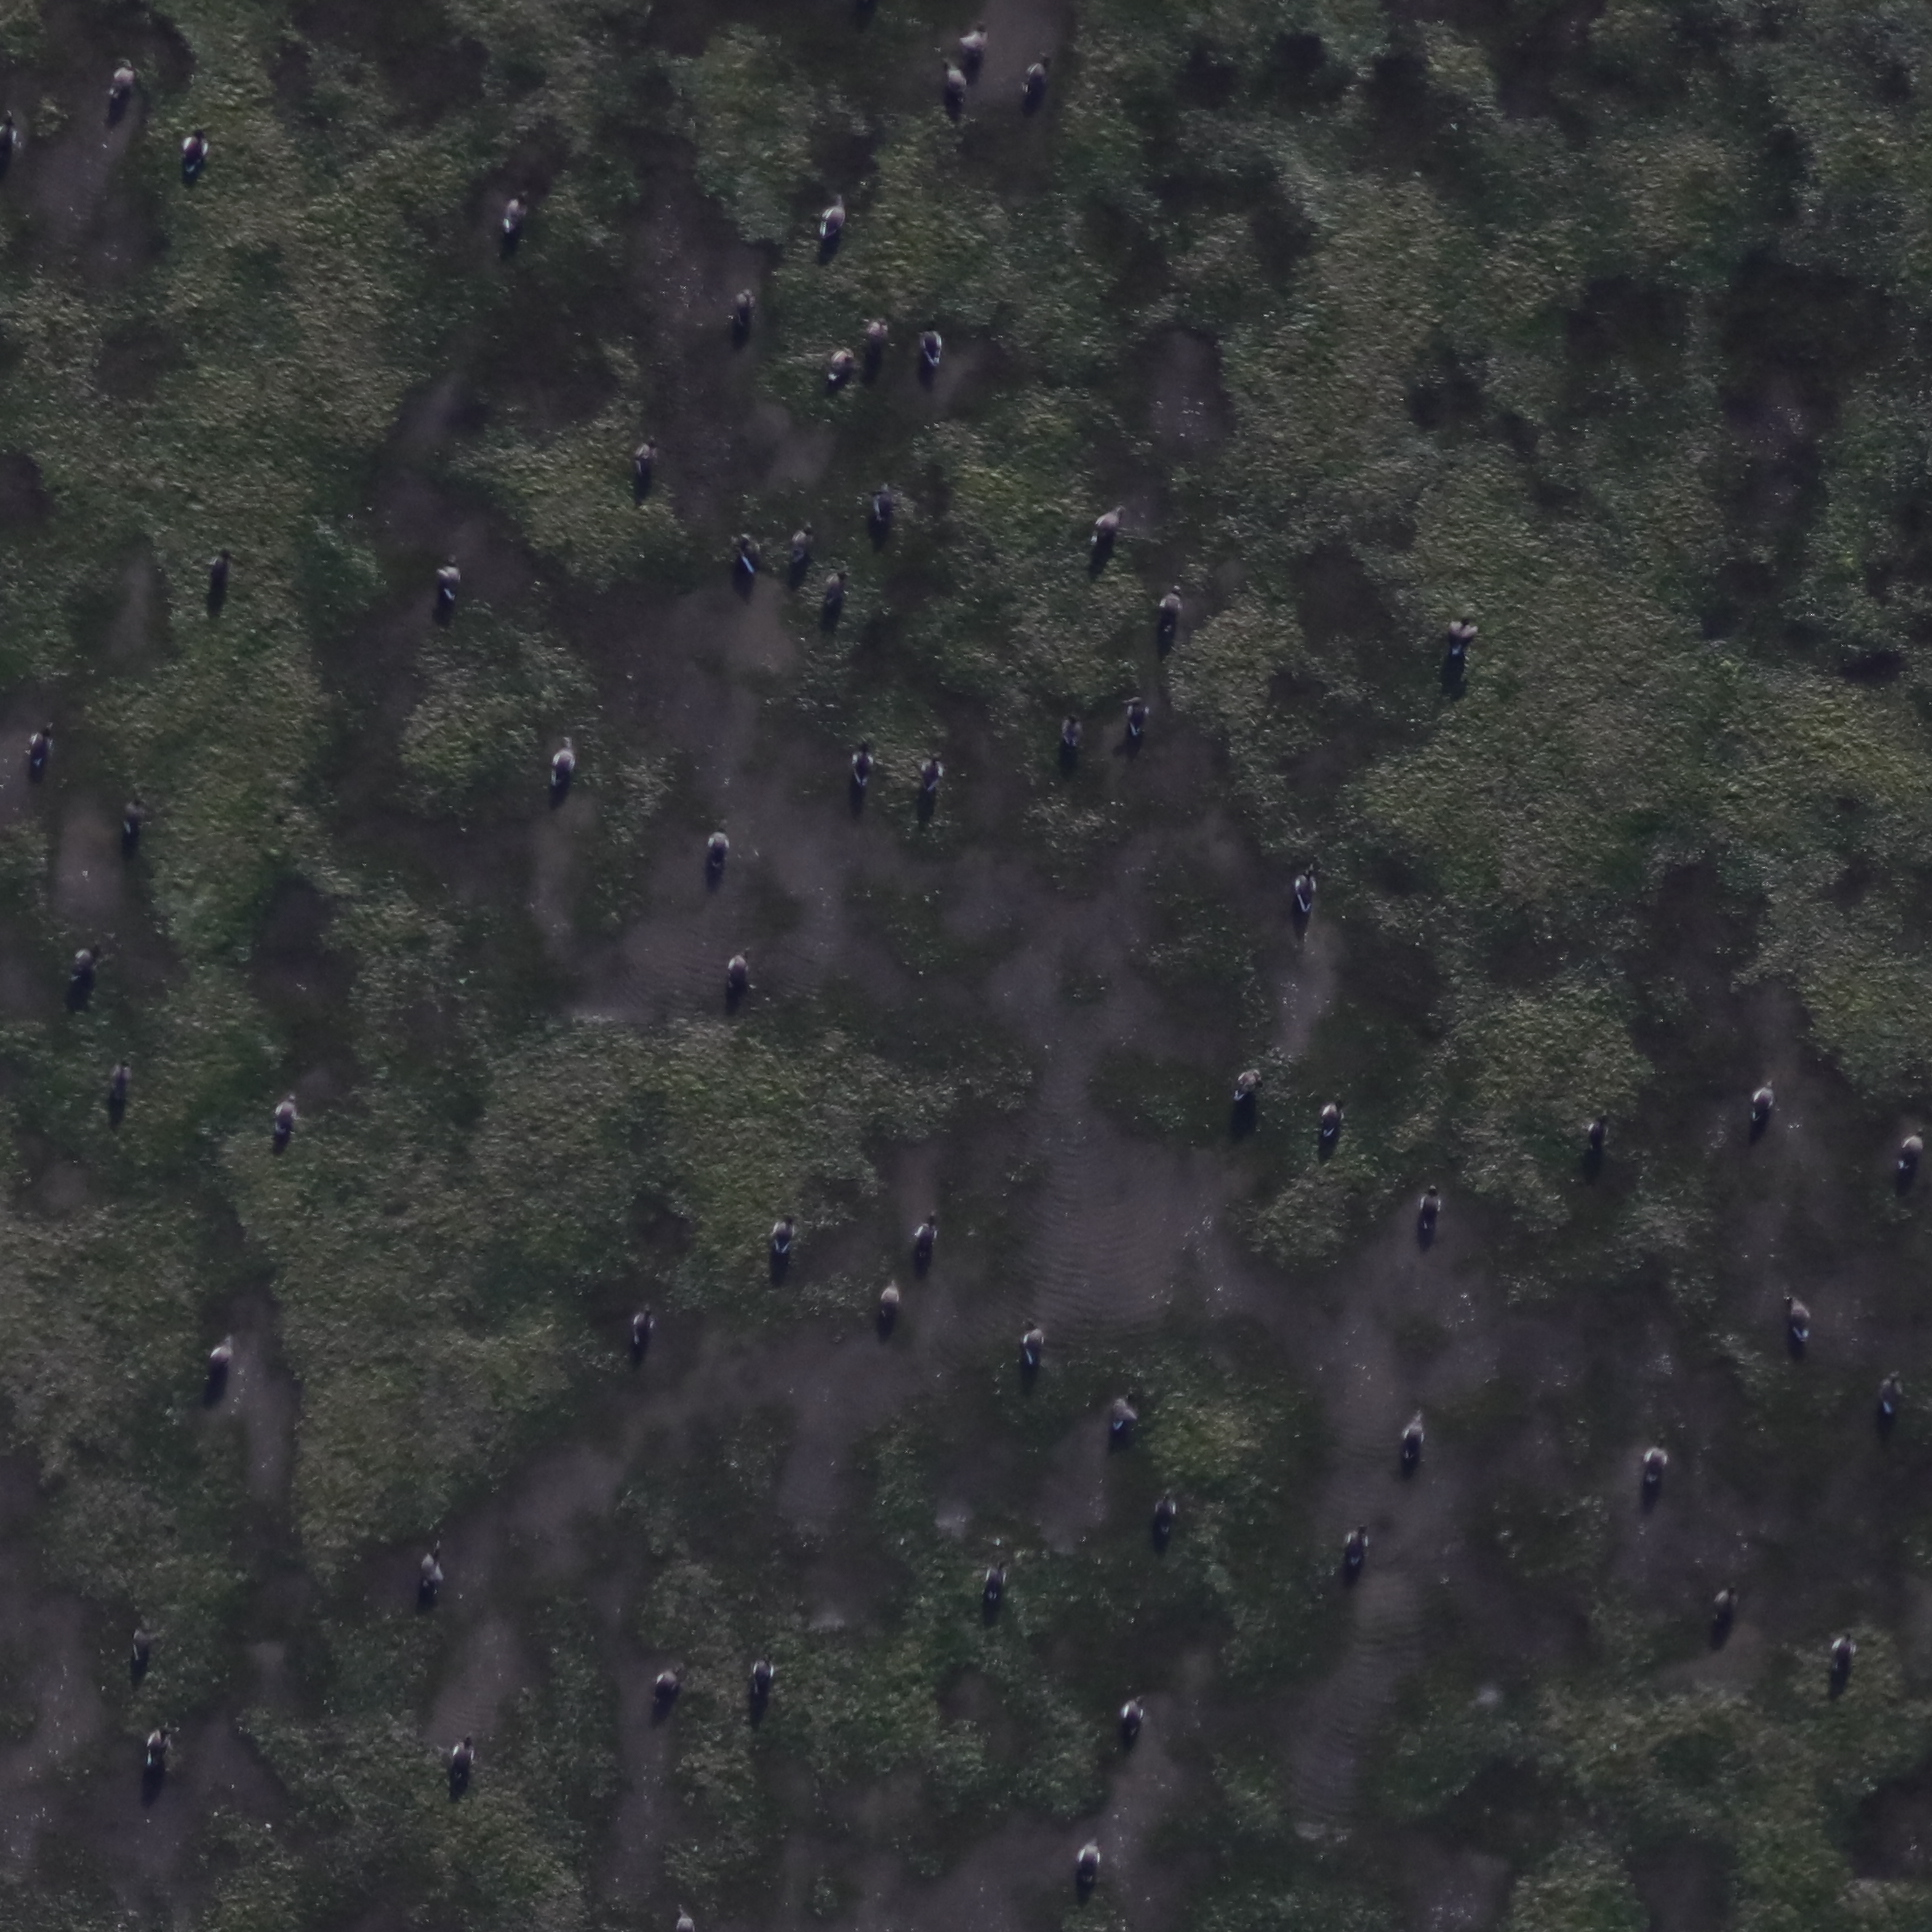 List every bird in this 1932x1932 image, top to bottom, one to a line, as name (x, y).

brant (974, 39)
brant (1039, 73)
brant (124, 79)
brant (956, 79)
brant (10, 133)
brant (196, 151)
brant (512, 211)
brant (829, 223)
brant (749, 303)
brant (870, 327)
brant (930, 348)
brant (838, 382)
brant (649, 460)
brant (891, 508)
brant (1102, 522)
brant (804, 547)
brant (749, 549)
brant (227, 569)
brant (453, 580)
brant (835, 592)
brant (1176, 609)
brant (1460, 642)
brant (1130, 716)
brant (1072, 732)
brant (40, 748)
brant (564, 764)
brant (939, 764)
brant (862, 766)
brant (134, 813)
brant (709, 828)
brant (1305, 889)
brant (86, 962)
brant (736, 969)
brant (1252, 1079)
brant (120, 1083)
brant (1760, 1098)
brant (1331, 1117)
brant (286, 1119)
brant (1601, 1136)
brant (1904, 1151)
brant (1430, 1207)
brant (783, 1231)
brant (929, 1232)
brant (881, 1297)
brant (1798, 1318)
brant (641, 1326)
brant (1033, 1345)
brant (219, 1357)
brant (1890, 1389)
brant (1122, 1414)
brant (1416, 1442)
brant (1652, 1460)
brant (1164, 1510)
brant (1350, 1545)
brant (433, 1565)
brant (993, 1581)
brant (1726, 1601)
brant (148, 1645)
brant (1839, 1645)
brant (772, 1675)
brant (661, 1681)
brant (1129, 1723)
brant (163, 1753)
brant (452, 1757)
brant (1090, 1859)
brant (693, 1924)